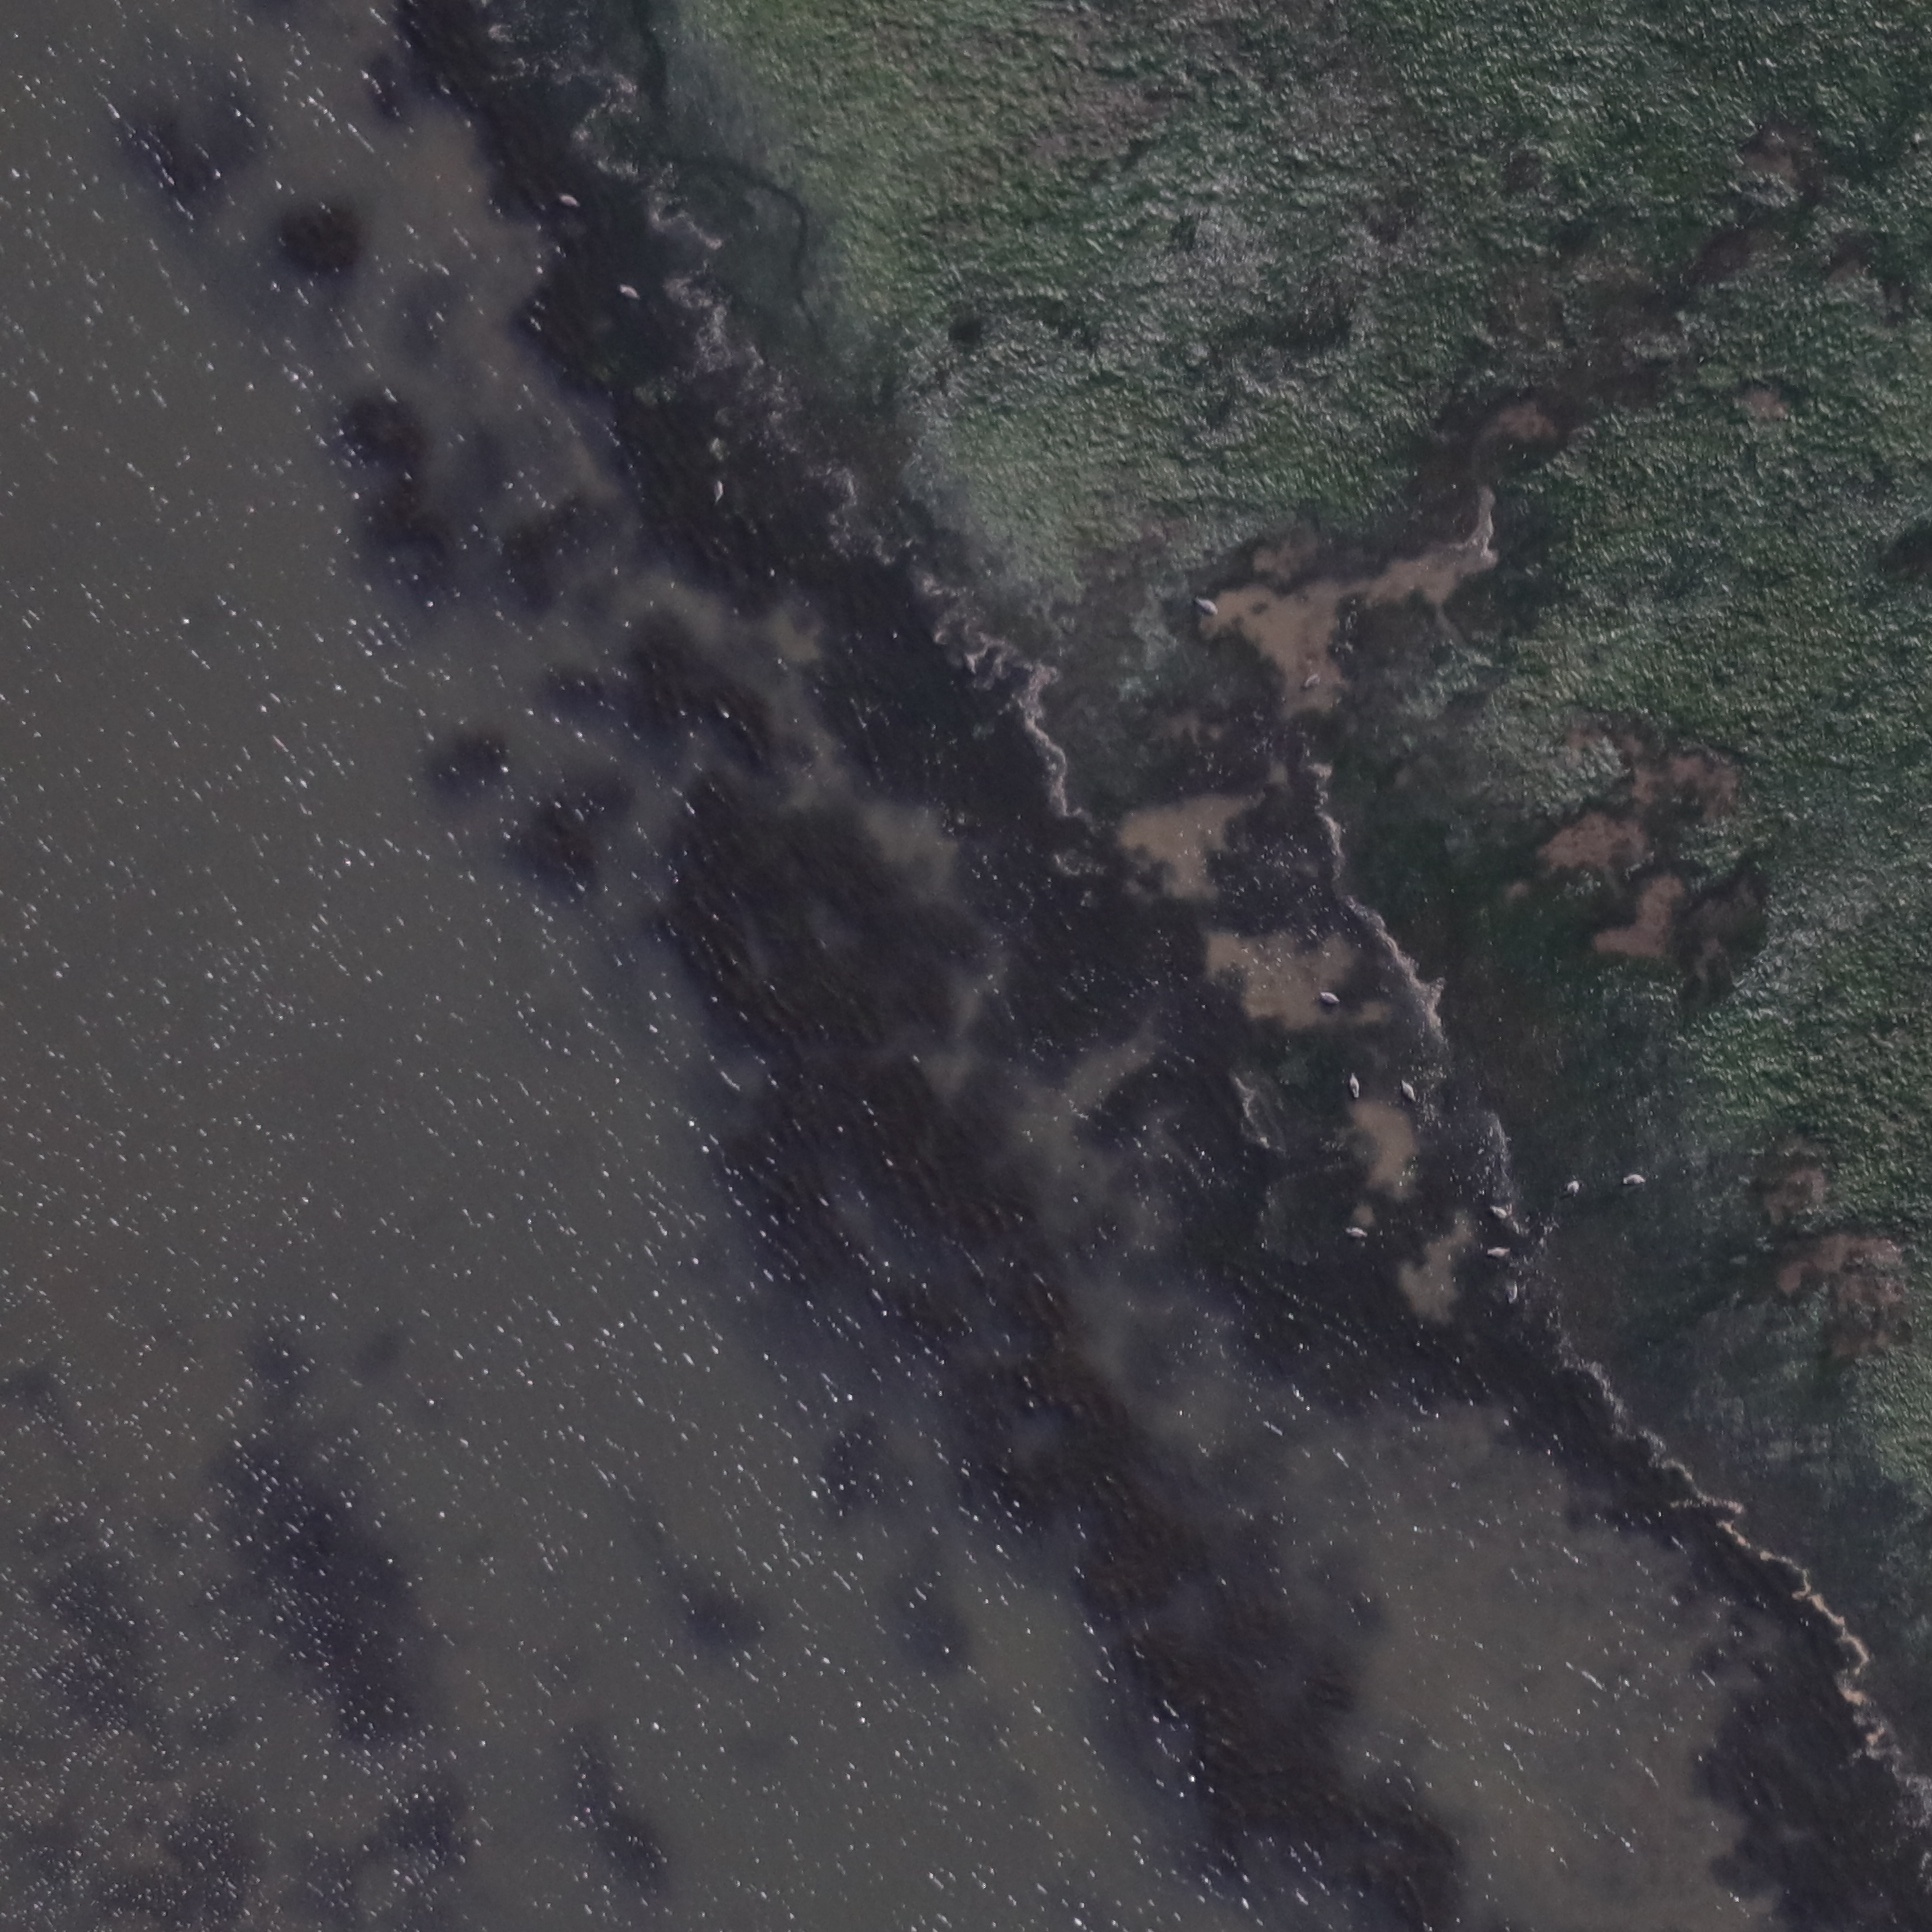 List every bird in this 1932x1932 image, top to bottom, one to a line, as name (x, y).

other bird (567, 198)
other bird (632, 292)
other bird (718, 491)
other bird (1205, 606)
other bird (1310, 681)
other bird (1333, 998)
other bird (1355, 1086)
other bird (1411, 1092)
other bird (1637, 1178)
other bird (1574, 1189)
other bird (1501, 1212)
other bird (1357, 1232)
other bird (1499, 1254)
other bird (1511, 1295)